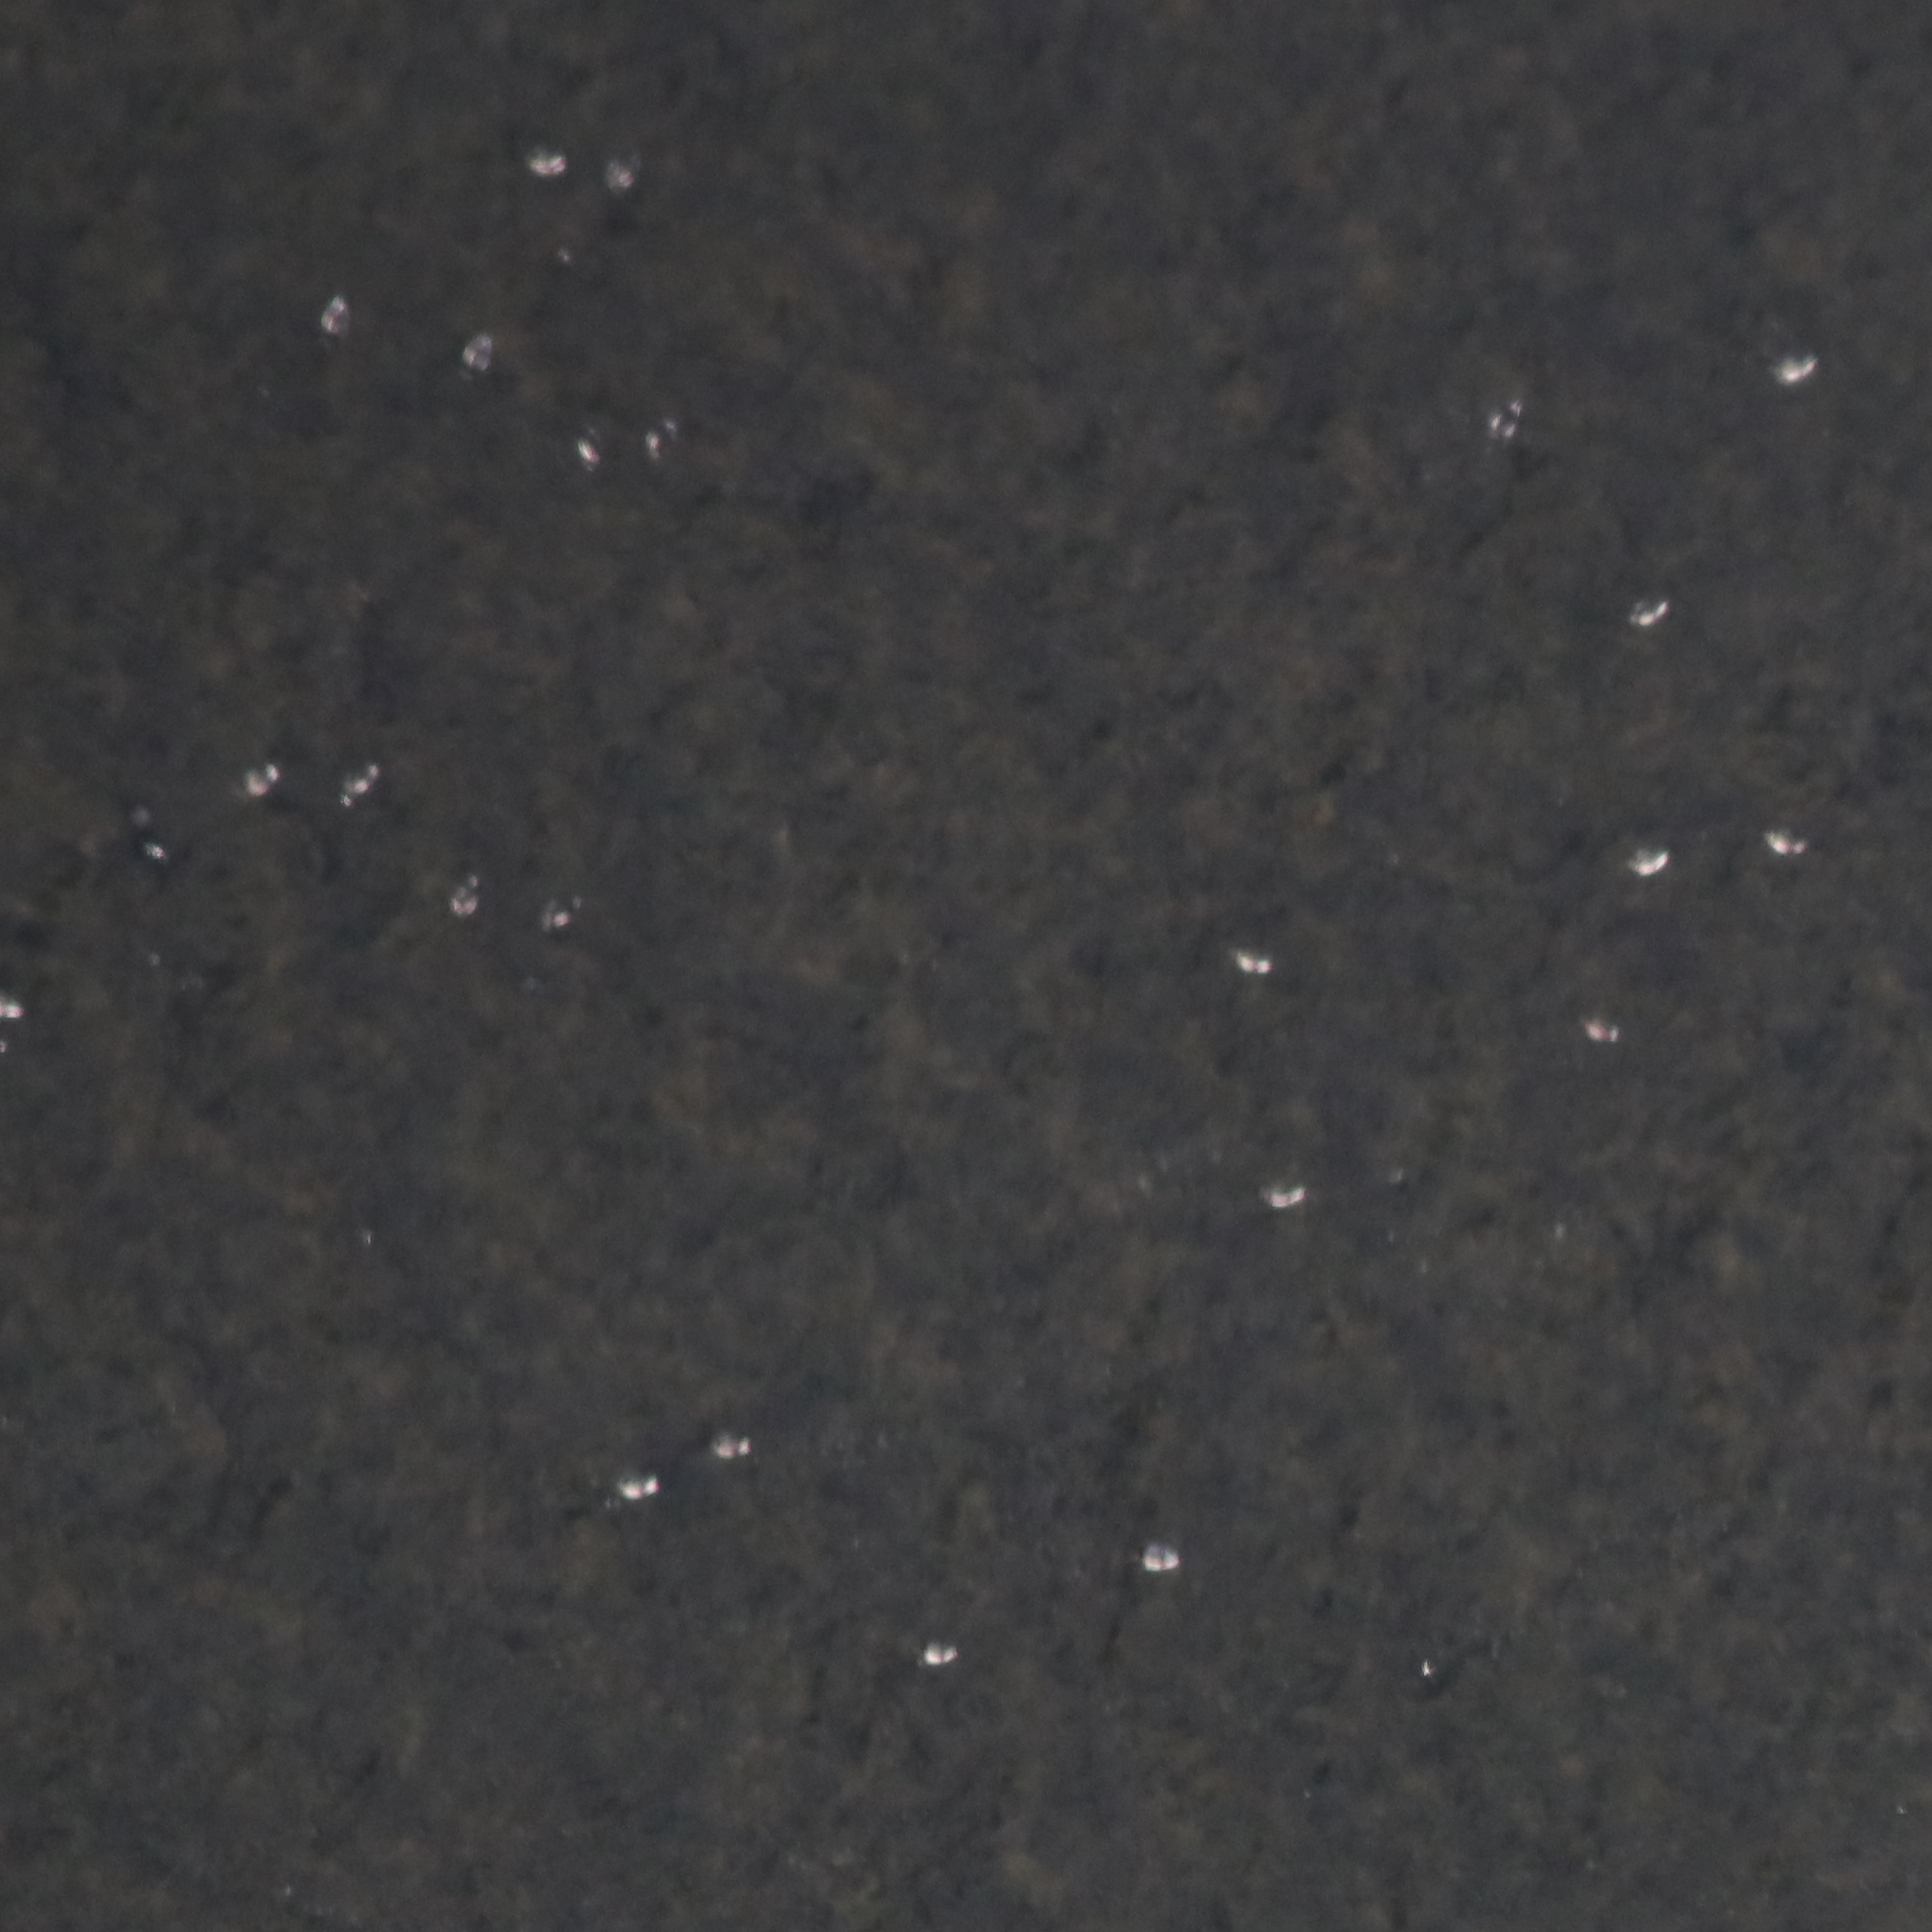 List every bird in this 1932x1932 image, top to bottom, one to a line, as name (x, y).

brant (547, 164)
brant (622, 177)
brant (335, 317)
brant (481, 349)
brant (1796, 369)
brant (1504, 426)
brant (666, 437)
brant (592, 453)
brant (1647, 611)
brant (260, 781)
brant (360, 782)
brant (1786, 842)
brant (1646, 858)
brant (465, 899)
brant (557, 915)
brant (1250, 960)
brant (1604, 1032)
brant (1288, 1197)
brant (731, 1446)
brant (635, 1483)
brant (1161, 1557)
brant (939, 1655)